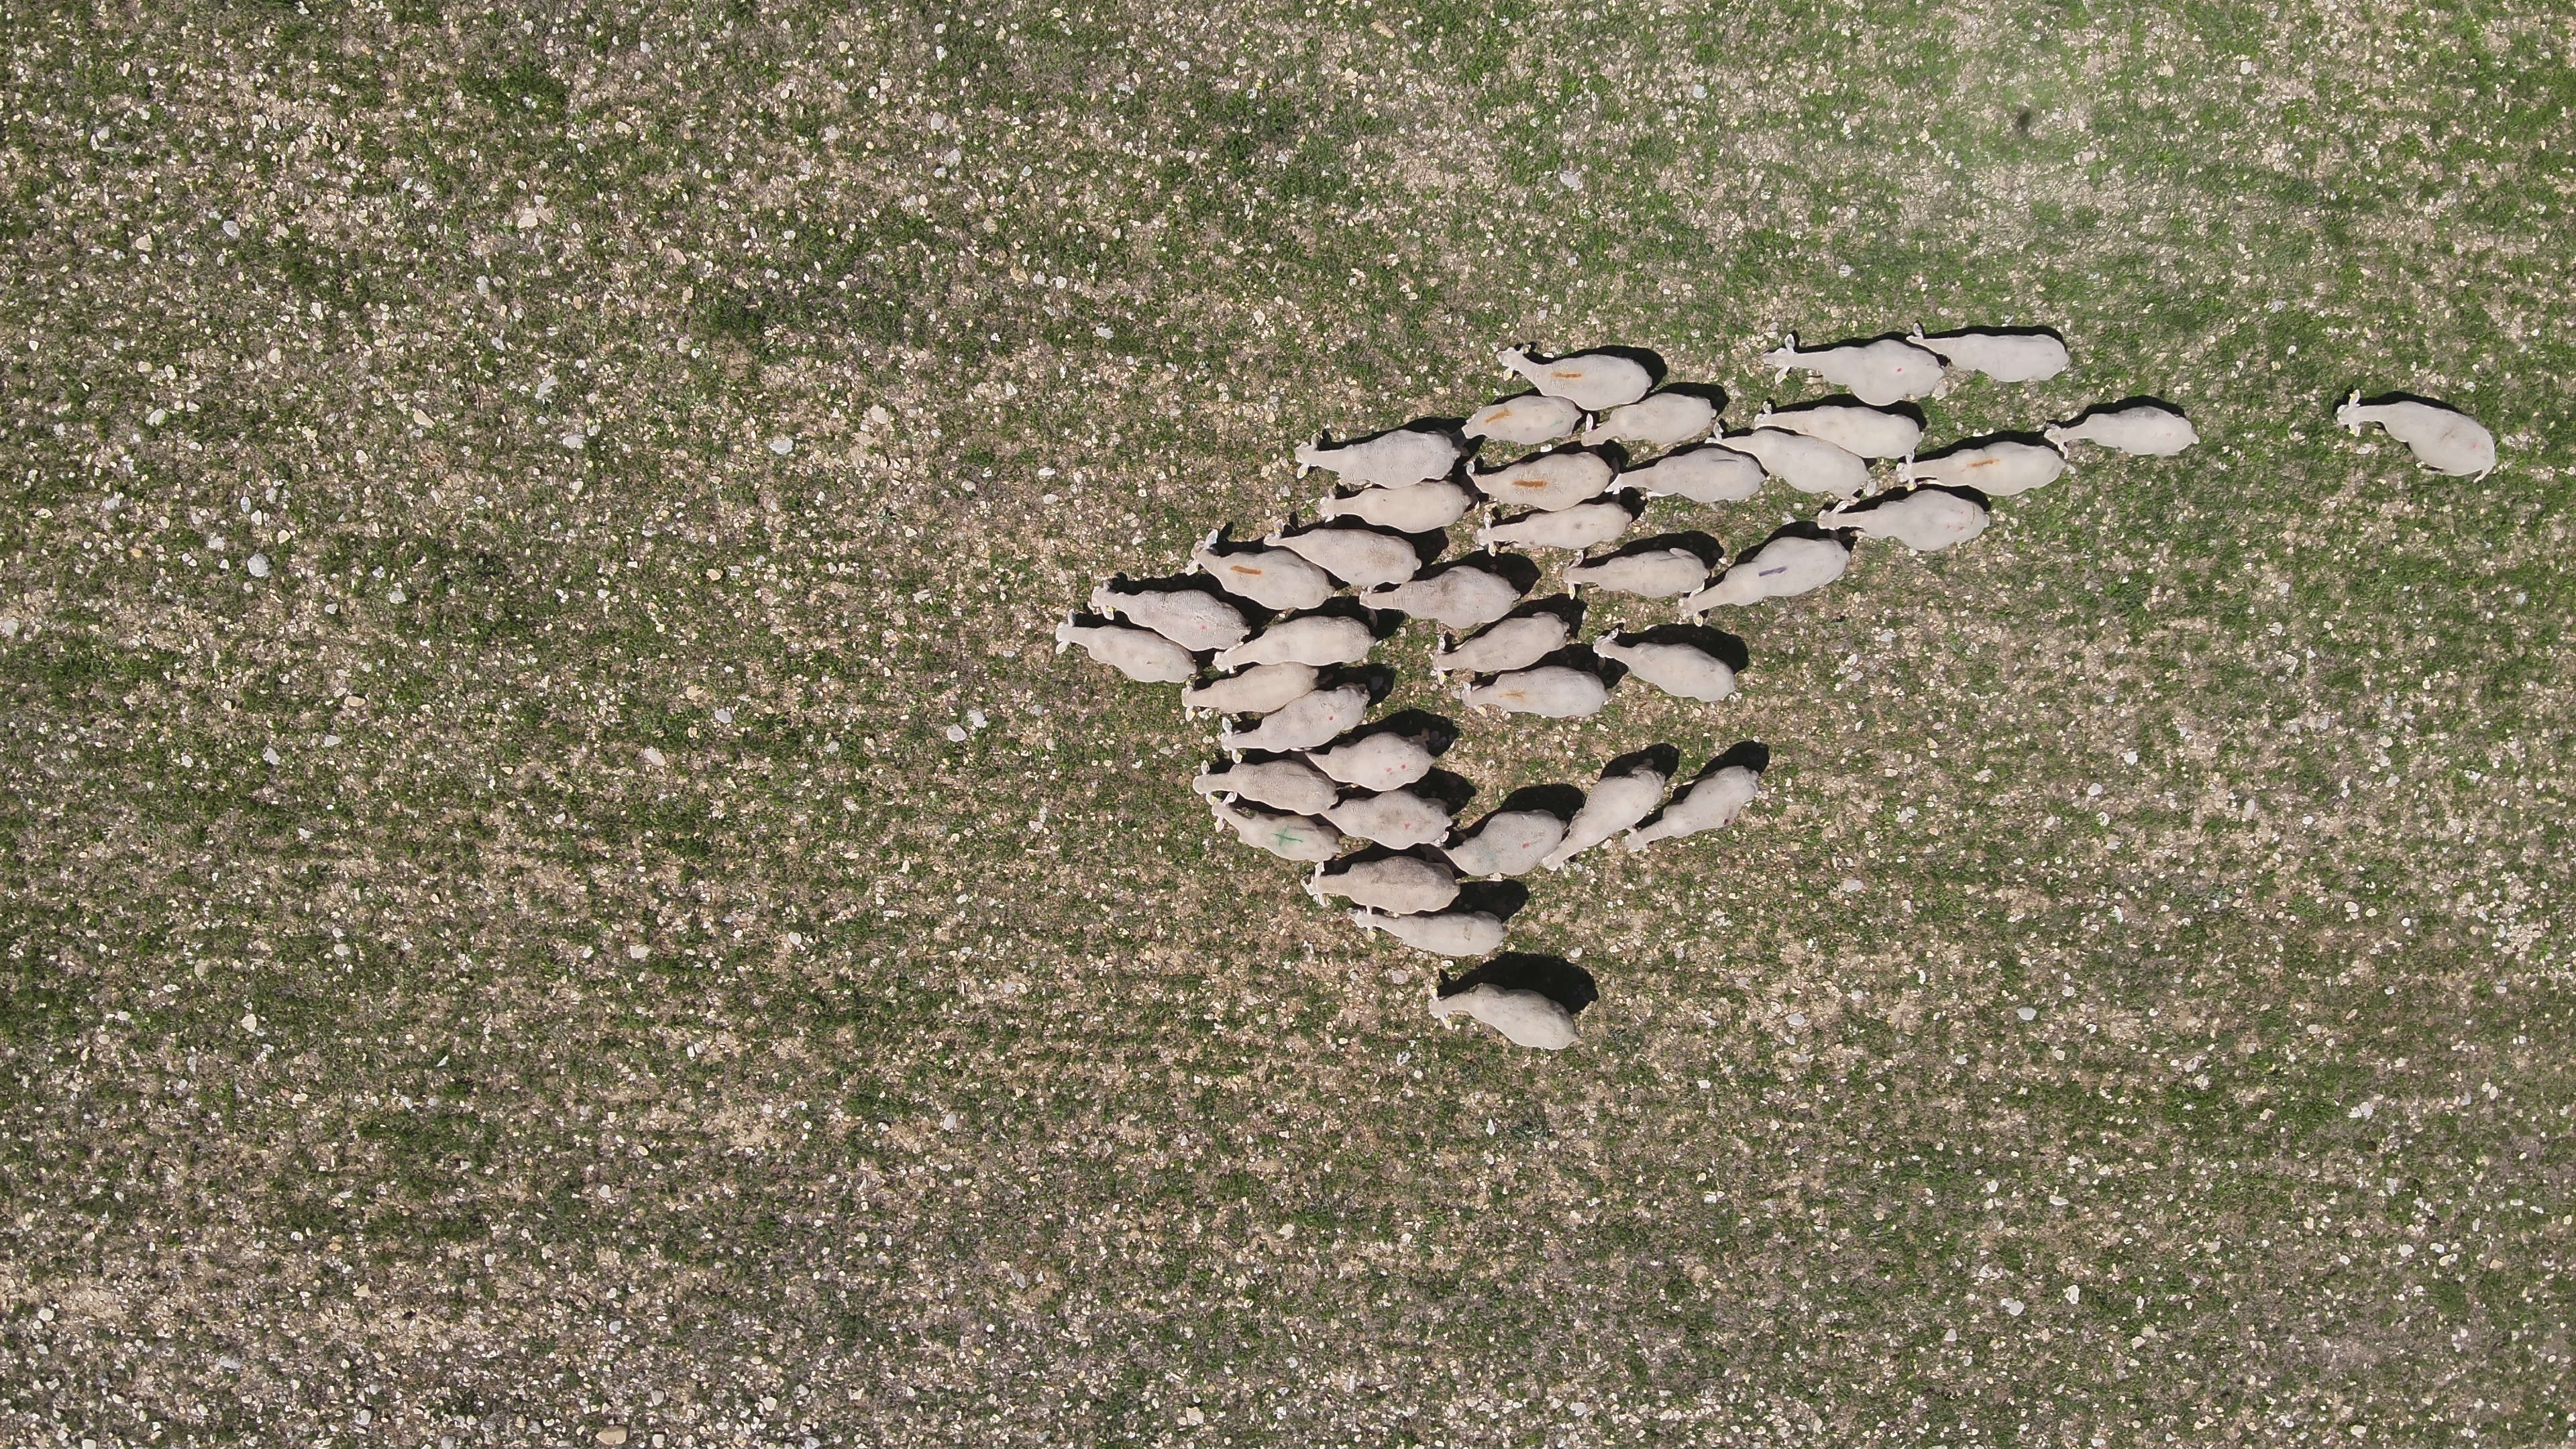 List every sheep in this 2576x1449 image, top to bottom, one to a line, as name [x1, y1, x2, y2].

sheep [1902, 323, 2070, 382]
sheep [1762, 333, 1944, 406]
sheep [1495, 344, 1654, 411]
sheep [1580, 392, 1719, 452]
sheep [1438, 395, 1585, 457]
sheep [2334, 397, 2505, 480]
sheep [1748, 400, 1926, 460]
sheep [2042, 407, 2201, 462]
sheep [1697, 423, 1871, 506]
sheep [1291, 429, 1462, 489]
sheep [1892, 442, 2075, 496]
sheep [1603, 449, 1768, 506]
sheep [1466, 452, 1616, 514]
sheep [1314, 482, 1473, 532]
sheep [1815, 490, 1994, 556]
sheep [1470, 503, 1634, 555]
sheep [1263, 519, 1422, 587]
sheep [1182, 531, 1342, 612]
sheep [1671, 536, 1852, 623]
sheep [1553, 549, 1715, 600]
sheep [1360, 567, 1523, 637]
sheep [1091, 579, 1252, 651]
sheep [1055, 609, 1198, 683]
sheep [1425, 613, 1576, 686]
sheep [1211, 615, 1378, 675]
sheep [1589, 631, 1741, 702]
sheep [1182, 661, 1335, 721]
sheep [1461, 665, 1610, 719]
sheep [1222, 683, 1371, 764]
sheep [1301, 733, 1438, 791]
sheep [1191, 759, 1348, 816]
sheep [1539, 759, 1667, 872]
sheep [1622, 765, 1768, 852]
sheep [1320, 792, 1454, 851]
sheep [1205, 796, 1352, 869]
sheep [1440, 810, 1566, 880]
sheep [1299, 858, 1462, 915]
sheep [1349, 908, 1511, 962]
sheep [1428, 983, 1580, 1050]